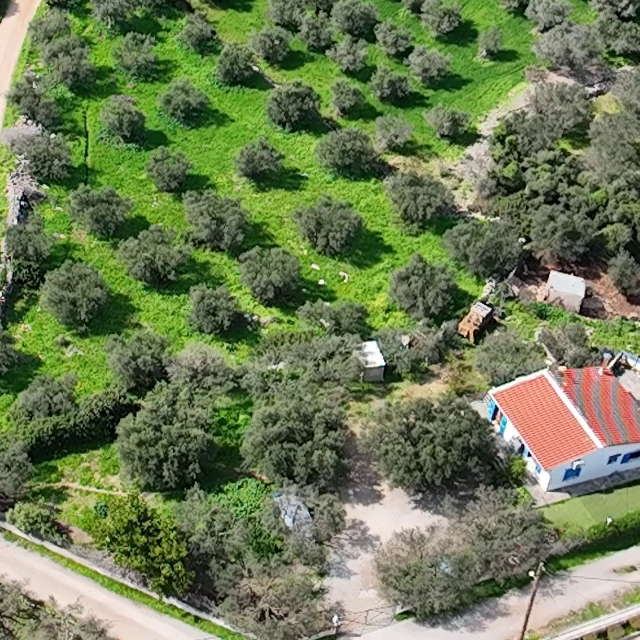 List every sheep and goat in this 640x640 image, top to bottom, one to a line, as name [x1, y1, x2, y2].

None